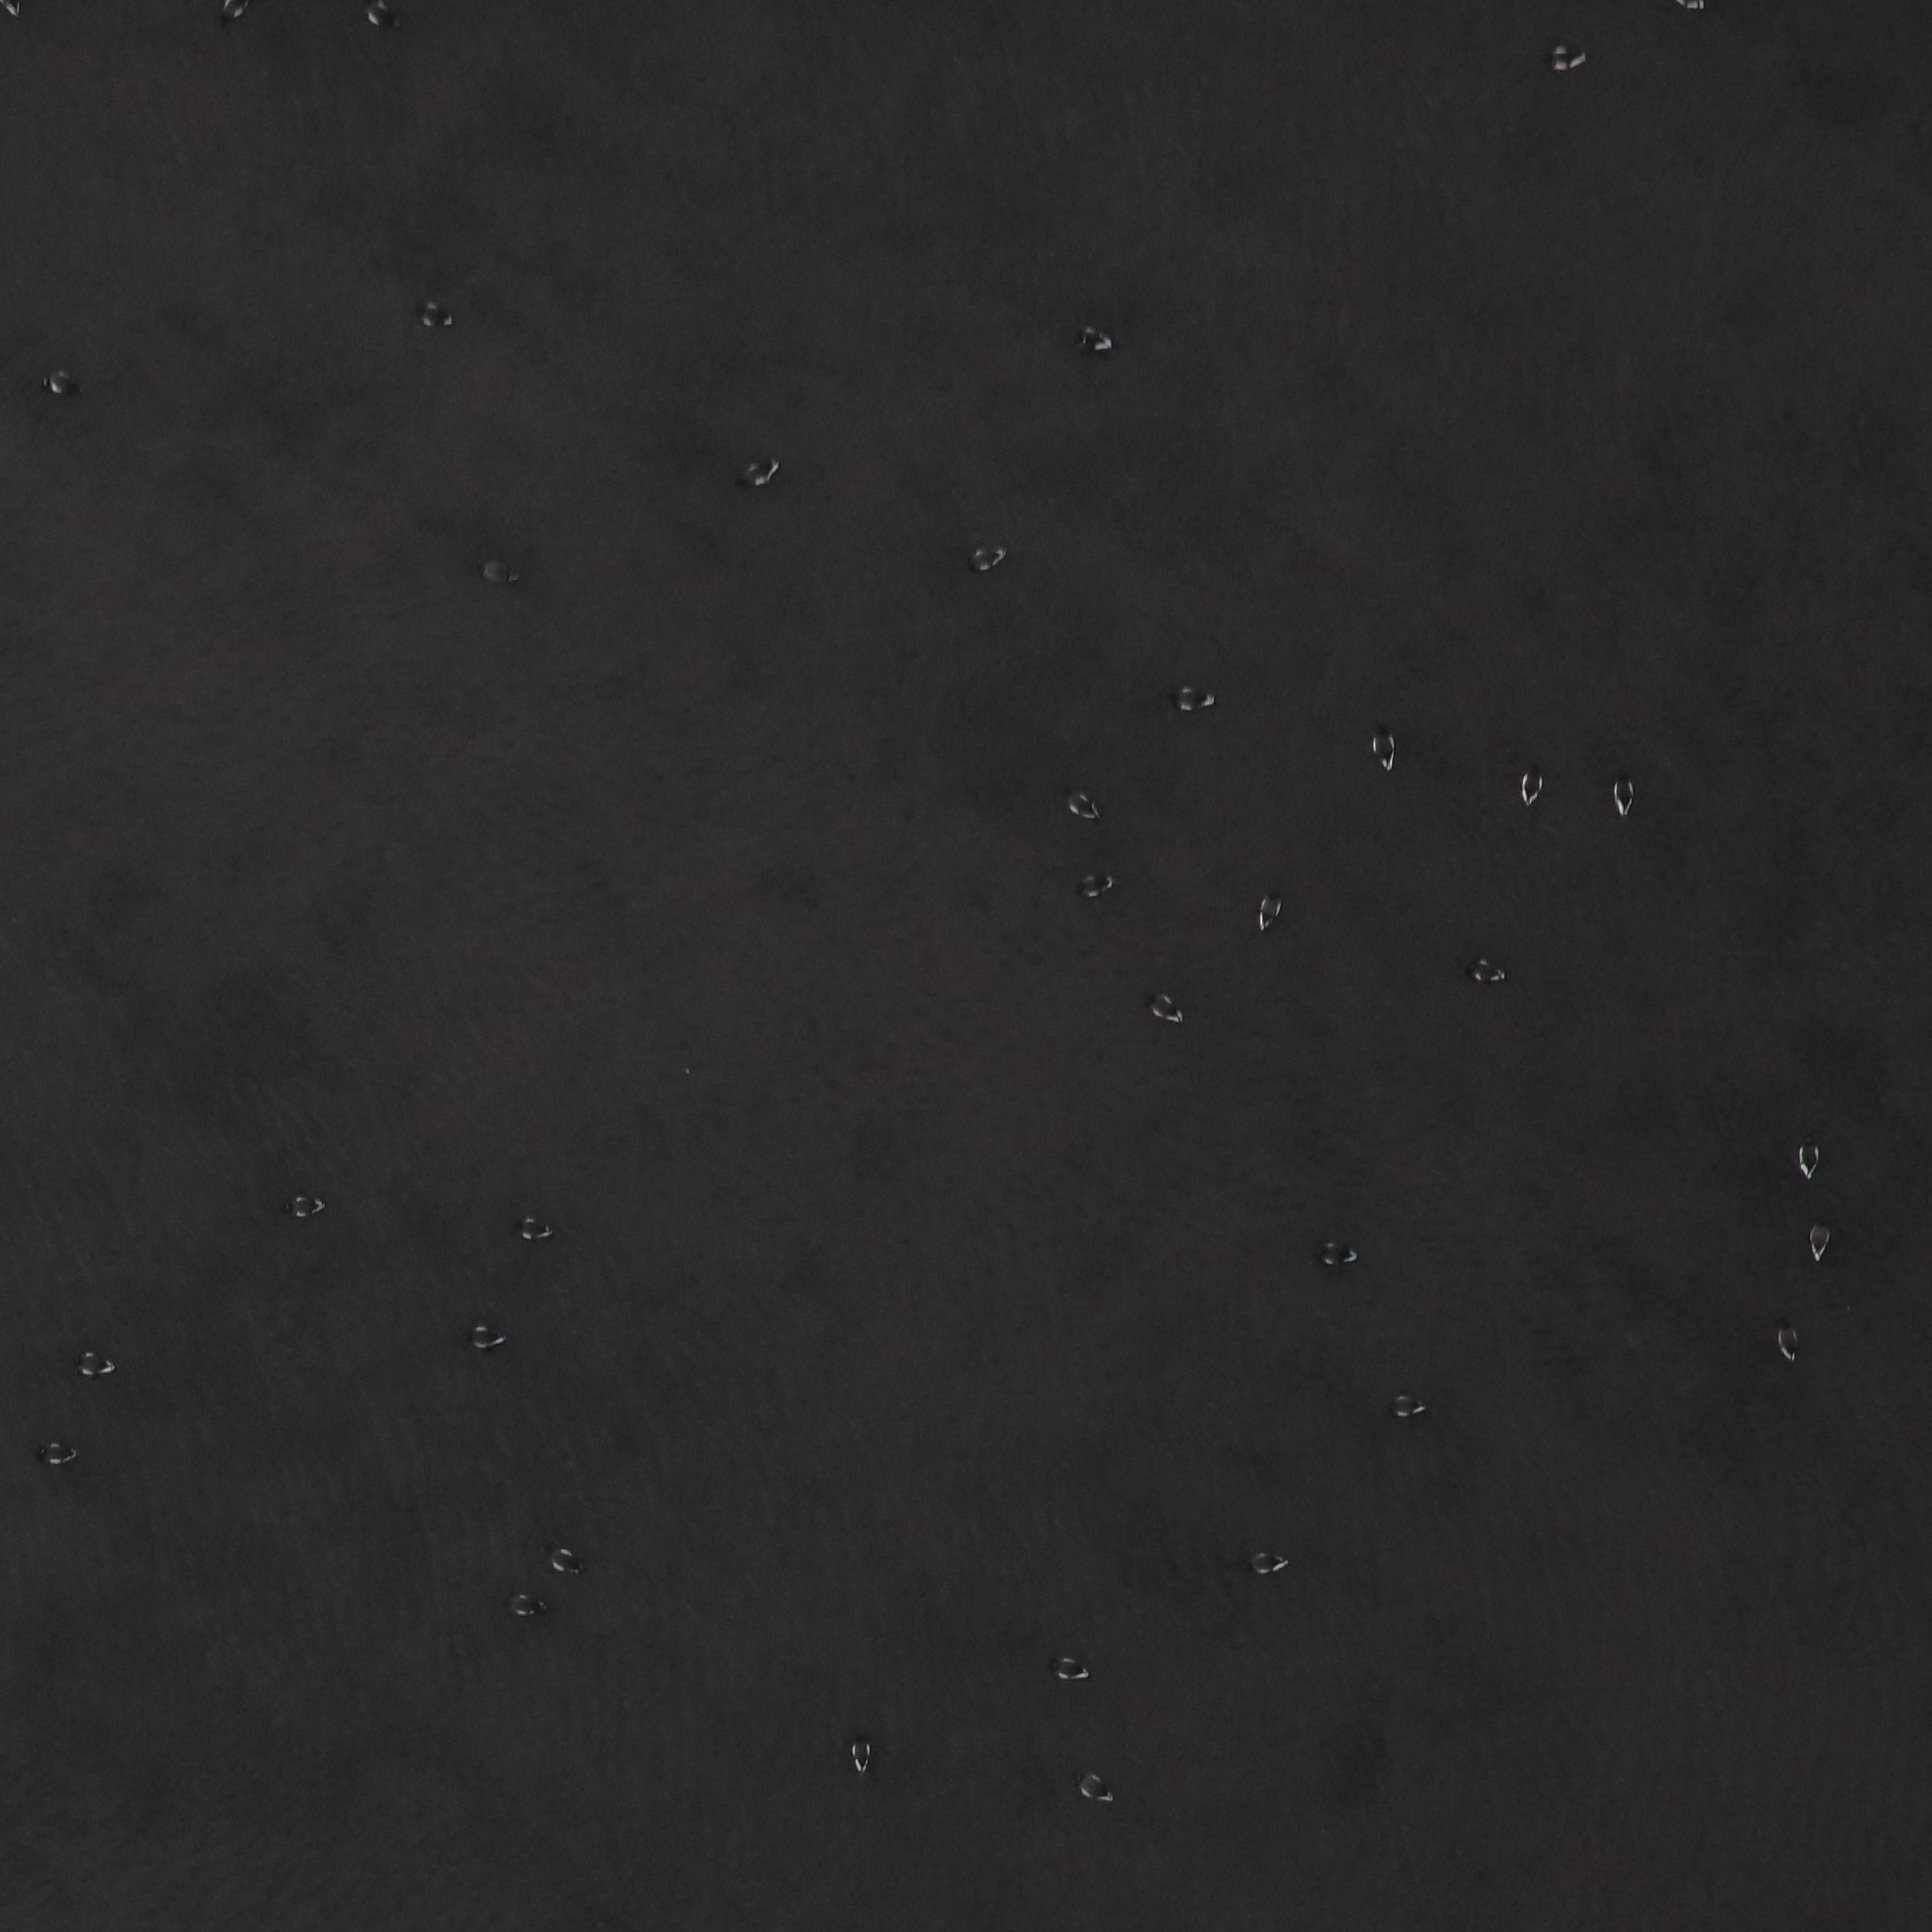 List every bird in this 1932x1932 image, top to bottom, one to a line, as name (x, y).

brant (237, 8)
brant (382, 18)
brant (1562, 61)
brant (436, 314)
brant (1090, 339)
brant (56, 385)
brant (757, 470)
brant (988, 559)
brant (497, 569)
brant (1193, 699)
brant (1385, 751)
brant (1533, 787)
brant (1626, 794)
brant (1079, 800)
brant (1093, 884)
brant (1271, 912)
brant (1488, 970)
brant (1166, 1009)
brant (1806, 1159)
brant (306, 1207)
brant (535, 1229)
brant (1821, 1239)
brant (1336, 1254)
brant (487, 1338)
brant (1788, 1340)
brant (94, 1365)
brant (1407, 1407)
brant (59, 1453)
brant (565, 1560)
brant (1268, 1563)
brant (526, 1605)
brant (1072, 1670)
brant (863, 1755)
brant (1093, 1788)